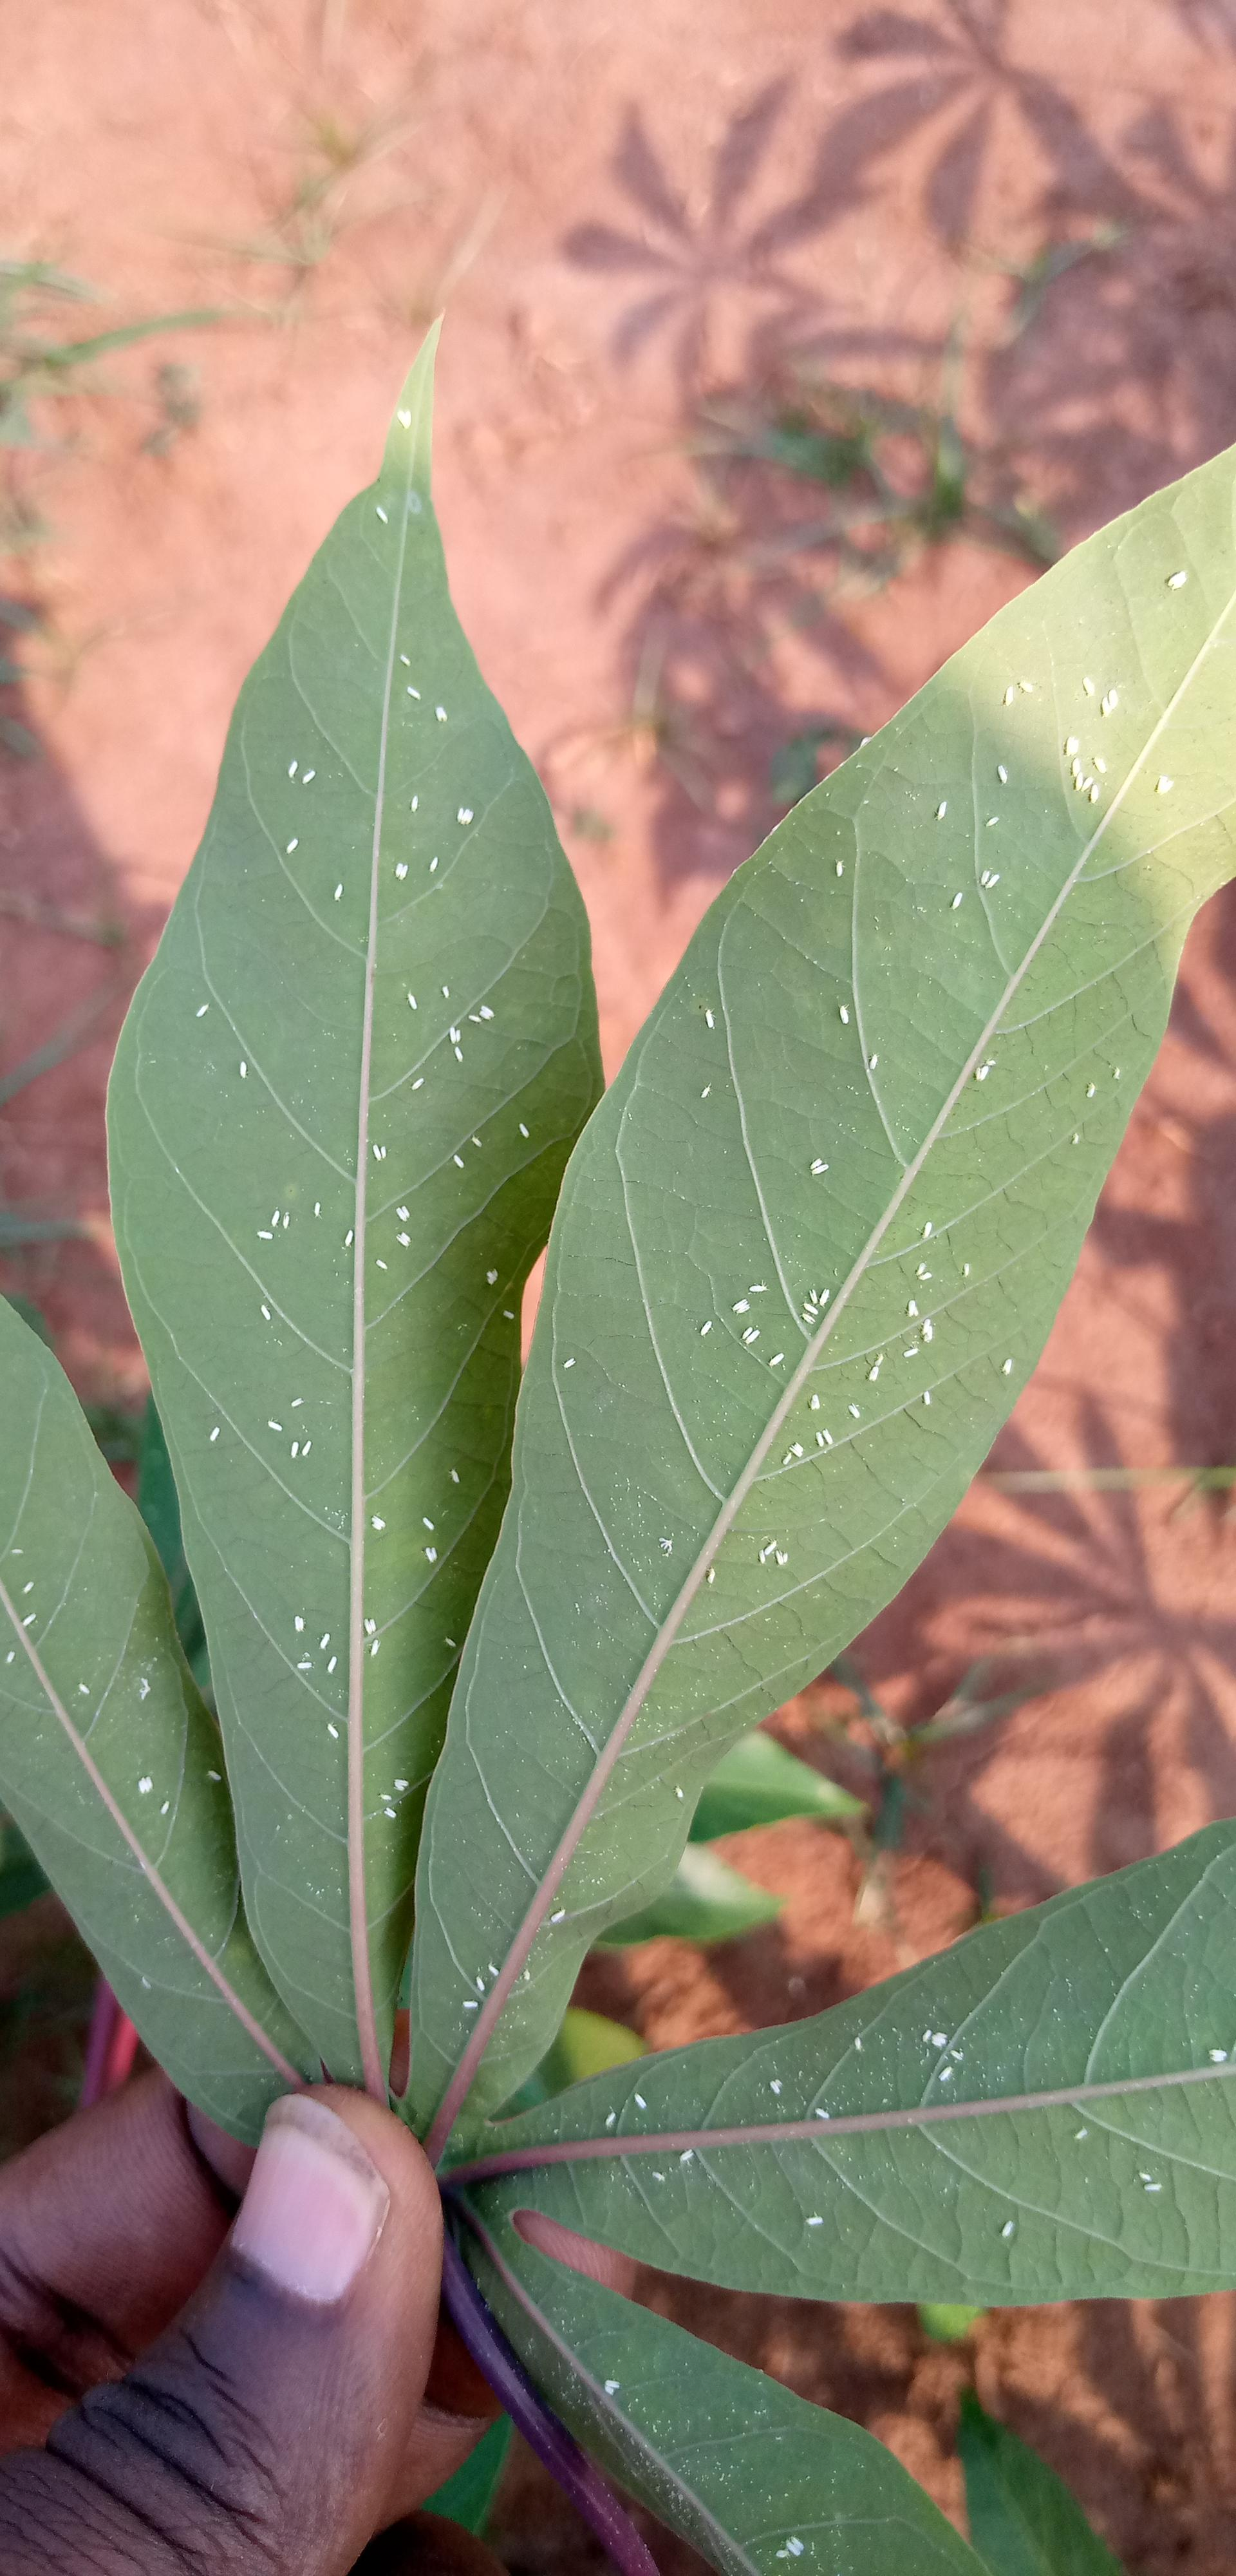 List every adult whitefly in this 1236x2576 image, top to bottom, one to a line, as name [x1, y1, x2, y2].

whitefly [396, 406, 415, 430]
whitefly [375, 506, 390, 525]
whitefly [1167, 571, 1186, 587]
whitefly [1172, 576, 1186, 591]
whitefly [398, 653, 411, 668]
whitefly [1081, 675, 1096, 697]
whitefly [1018, 681, 1034, 692]
whitefly [1004, 684, 1015, 706]
whitefly [406, 686, 423, 702]
whitefly [1108, 688, 1120, 711]
whitefly [1101, 696, 1112, 719]
whitefly [434, 704, 450, 724]
whitefly [859, 735, 872, 749]
whitefly [1065, 736, 1072, 757]
whitefly [1072, 739, 1080, 755]
whitefly [1071, 757, 1080, 777]
whitefly [1093, 757, 1107, 774]
whitefly [288, 760, 299, 780]
whitefly [997, 764, 1008, 784]
whitefly [303, 770, 317, 786]
whitefly [1076, 772, 1083, 791]
whitefly [1155, 774, 1175, 797]
whitefly [1082, 776, 1094, 793]
whitefly [1089, 784, 1100, 804]
whitefly [409, 793, 420, 815]
whitefly [934, 799, 950, 820]
whitefly [456, 808, 465, 823]
whitefly [462, 808, 470, 825]
whitefly [467, 810, 474, 826]
whitefly [981, 815, 1002, 829]
whitefly [285, 836, 301, 855]
whitefly [428, 855, 440, 873]
whitefly [834, 858, 845, 879]
whitefly [395, 862, 403, 879]
whitefly [399, 864, 409, 881]
whitefly [980, 868, 990, 887]
whitefly [986, 874, 1000, 890]
whitefly [332, 882, 345, 902]
whitefly [950, 891, 964, 911]
whitefly [441, 985, 451, 999]
whitefly [406, 992, 418, 1010]
whitefly [195, 1003, 210, 1018]
whitefly [838, 1003, 850, 1025]
whitefly [481, 1005, 494, 1018]
whitefly [703, 1007, 717, 1031]
whitefly [479, 1011, 491, 1020]
whitefly [466, 1014, 482, 1023]
whitefly [449, 1026, 456, 1044]
whitefly [456, 1028, 462, 1043]
whitefly [454, 1046, 465, 1064]
whitefly [866, 1052, 879, 1072]
whitefly [984, 1057, 997, 1066]
whitefly [239, 1060, 248, 1080]
whitefly [1110, 1063, 1122, 1081]
whitefly [980, 1065, 988, 1082]
whitefly [975, 1066, 981, 1081]
whitefly [410, 1077, 426, 1092]
whitefly [1085, 1080, 1096, 1099]
whitefly [700, 1083, 713, 1101]
whitefly [517, 1121, 531, 1140]
whitefly [1069, 1132, 1080, 1145]
whitefly [471, 1135, 483, 1148]
whitefly [372, 1142, 382, 1161]
whitefly [380, 1145, 388, 1160]
whitefly [452, 1153, 465, 1169]
whitefly [810, 1158, 823, 1170]
whitefly [812, 1164, 829, 1177]
whitefly [313, 1200, 323, 1218]
whitefly [400, 1206, 410, 1218]
whitefly [396, 1207, 408, 1223]
whitefly [271, 1209, 281, 1227]
whitefly [282, 1211, 290, 1230]
whitefly [921, 1219, 932, 1242]
whitefly [256, 1229, 275, 1242]
whitefly [344, 1229, 355, 1248]
whitefly [395, 1232, 409, 1247]
whitefly [401, 1232, 411, 1243]
whitefly [374, 1258, 389, 1271]
whitefly [915, 1261, 927, 1276]
whitefly [961, 1262, 971, 1277]
whitefly [487, 1267, 499, 1281]
whitefly [918, 1271, 933, 1282]
whitefly [487, 1277, 495, 1285]
whitefly [749, 1283, 769, 1293]
whitefly [818, 1287, 829, 1307]
whitefly [809, 1288, 818, 1304]
whitefly [733, 1298, 747, 1311]
whitefly [906, 1298, 919, 1318]
whitefly [803, 1302, 819, 1315]
whitefly [259, 1303, 273, 1321]
whitefly [737, 1303, 751, 1315]
whitefly [501, 1309, 516, 1321]
whitefly [800, 1312, 816, 1326]
whitefly [922, 1318, 931, 1335]
whitefly [700, 1319, 713, 1336]
whitefly [923, 1326, 933, 1343]
whitefly [742, 1327, 754, 1340]
whitefly [745, 1329, 760, 1345]
whitefly [901, 1347, 921, 1358]
whitefly [769, 1352, 785, 1368]
whitefly [872, 1352, 885, 1366]
whitefly [1002, 1356, 1012, 1376]
whitefly [563, 1358, 576, 1371]
whitefly [868, 1365, 879, 1383]
whitefly [922, 1390, 932, 1406]
whitefly [809, 1392, 821, 1411]
whitefly [288, 1396, 305, 1409]
whitefly [848, 1402, 861, 1419]
whitefly [265, 1419, 285, 1434]
whitefly [208, 1425, 220, 1442]
whitefly [823, 1428, 834, 1444]
whitefly [815, 1430, 825, 1448]
whitefly [301, 1438, 314, 1458]
whitefly [289, 1439, 300, 1459]
whitefly [781, 1452, 792, 1466]
whitefly [449, 1468, 462, 1484]
whitefly [371, 1515, 386, 1528]
whitefly [421, 1515, 436, 1531]
whitefly [371, 1522, 382, 1531]
whitefly [657, 1534, 675, 1555]
whitefly [765, 1539, 778, 1556]
whitefly [425, 1546, 435, 1563]
whitefly [9, 1547, 25, 1555]
whitefly [431, 1547, 439, 1560]
whitefly [757, 1548, 767, 1564]
whitefly [776, 1549, 784, 1566]
whitefly [783, 1551, 789, 1564]
whitefly [706, 1566, 716, 1585]
whitefly [20, 1579, 36, 1594]
whitefly [21, 1612, 37, 1627]
whitefly [293, 1614, 305, 1633]
whitefly [364, 1617, 373, 1635]
whitefly [370, 1618, 379, 1633]
whitefly [318, 1631, 332, 1650]
whitefly [443, 1636, 458, 1649]
whitefly [367, 1638, 382, 1658]
whitefly [5, 1650, 18, 1664]
whitefly [325, 1654, 339, 1676]
whitefly [295, 1660, 314, 1670]
whitefly [138, 1675, 153, 1701]
whitefly [77, 1681, 91, 1696]
whitefly [326, 1723, 341, 1740]
whitefly [206, 1768, 223, 1782]
whitefly [142, 1776, 154, 1792]
whitefly [394, 1778, 410, 1788]
whitefly [139, 1779, 145, 1794]
whitefly [393, 1783, 406, 1792]
whitefly [673, 1785, 686, 1799]
whitefly [377, 1792, 394, 1801]
whitefly [160, 1799, 170, 1815]
whitefly [383, 1806, 398, 1819]
whitefly [550, 1908, 566, 1924]
whitefly [487, 1961, 501, 1976]
whitefly [521, 1968, 532, 1982]
whitefly [140, 1975, 153, 1991]
whitefly [475, 1975, 487, 1992]
whitefly [462, 1998, 479, 2010]
whitefly [921, 2029, 932, 2044]
whitefly [935, 2030, 947, 2038]
whitefly [853, 2034, 863, 2051]
whitefly [933, 2034, 946, 2045]
whitefly [932, 2038, 942, 2047]
whitefly [1208, 2047, 1228, 2056]
whitefly [949, 2049, 966, 2061]
whitefly [1210, 2055, 1226, 2062]
whitefly [937, 2064, 953, 2082]
whitefly [769, 2080, 780, 2095]
whitefly [633, 2092, 648, 2110]
whitefly [814, 2106, 830, 2119]
whitefly [604, 2110, 616, 2128]
whitefly [1073, 2125, 1090, 2141]
whitefly [680, 2147, 695, 2164]
whitefly [650, 2170, 665, 2184]
whitefly [1137, 2170, 1152, 2181]
whitefly [1143, 2182, 1165, 2192]
whitefly [804, 2214, 825, 2226]
whitefly [1000, 2219, 1015, 2238]
whitefly [604, 2379, 621, 2390]
whitefly [604, 2386, 614, 2396]
whitefly [791, 2535, 804, 2552]
whitefly [785, 2540, 801, 2557]
whitefly [774, 2549, 789, 2558]